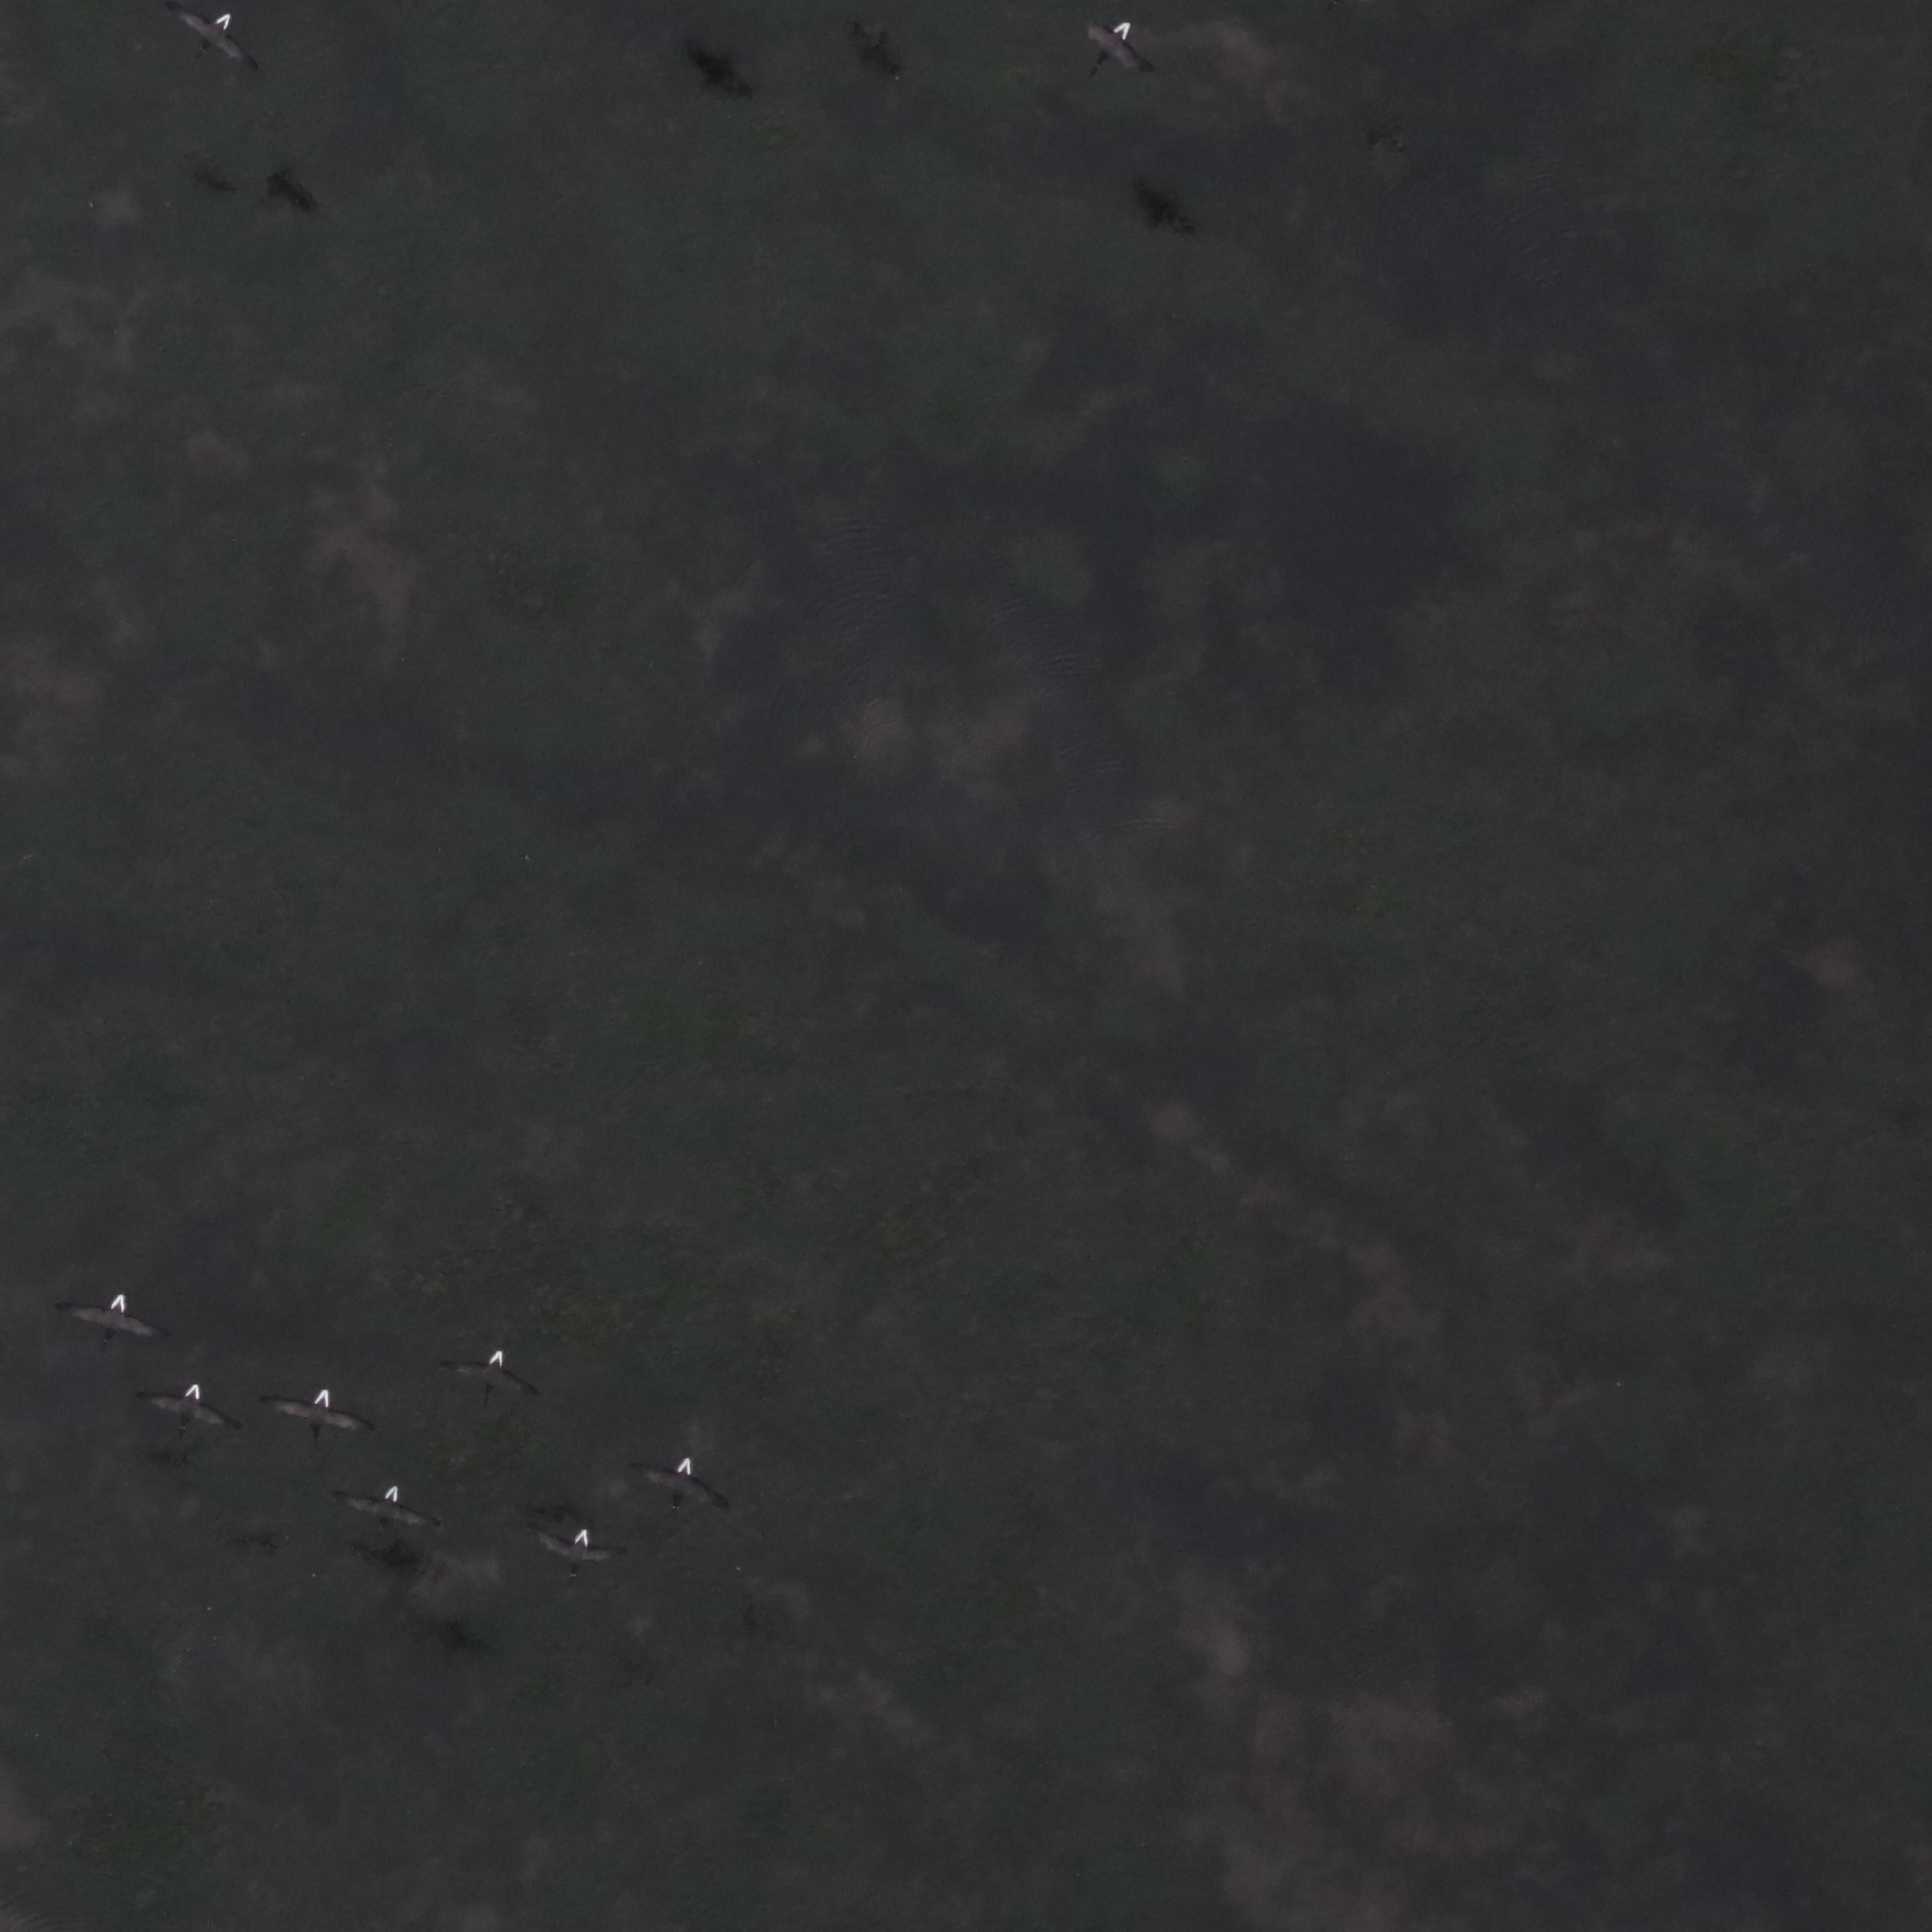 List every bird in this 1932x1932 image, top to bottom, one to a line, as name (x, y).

brant (214, 37)
brant (1116, 44)
brant (110, 1318)
brant (487, 1375)
brant (183, 1403)
brant (319, 1412)
brant (684, 1478)
brant (383, 1504)
brant (575, 1546)